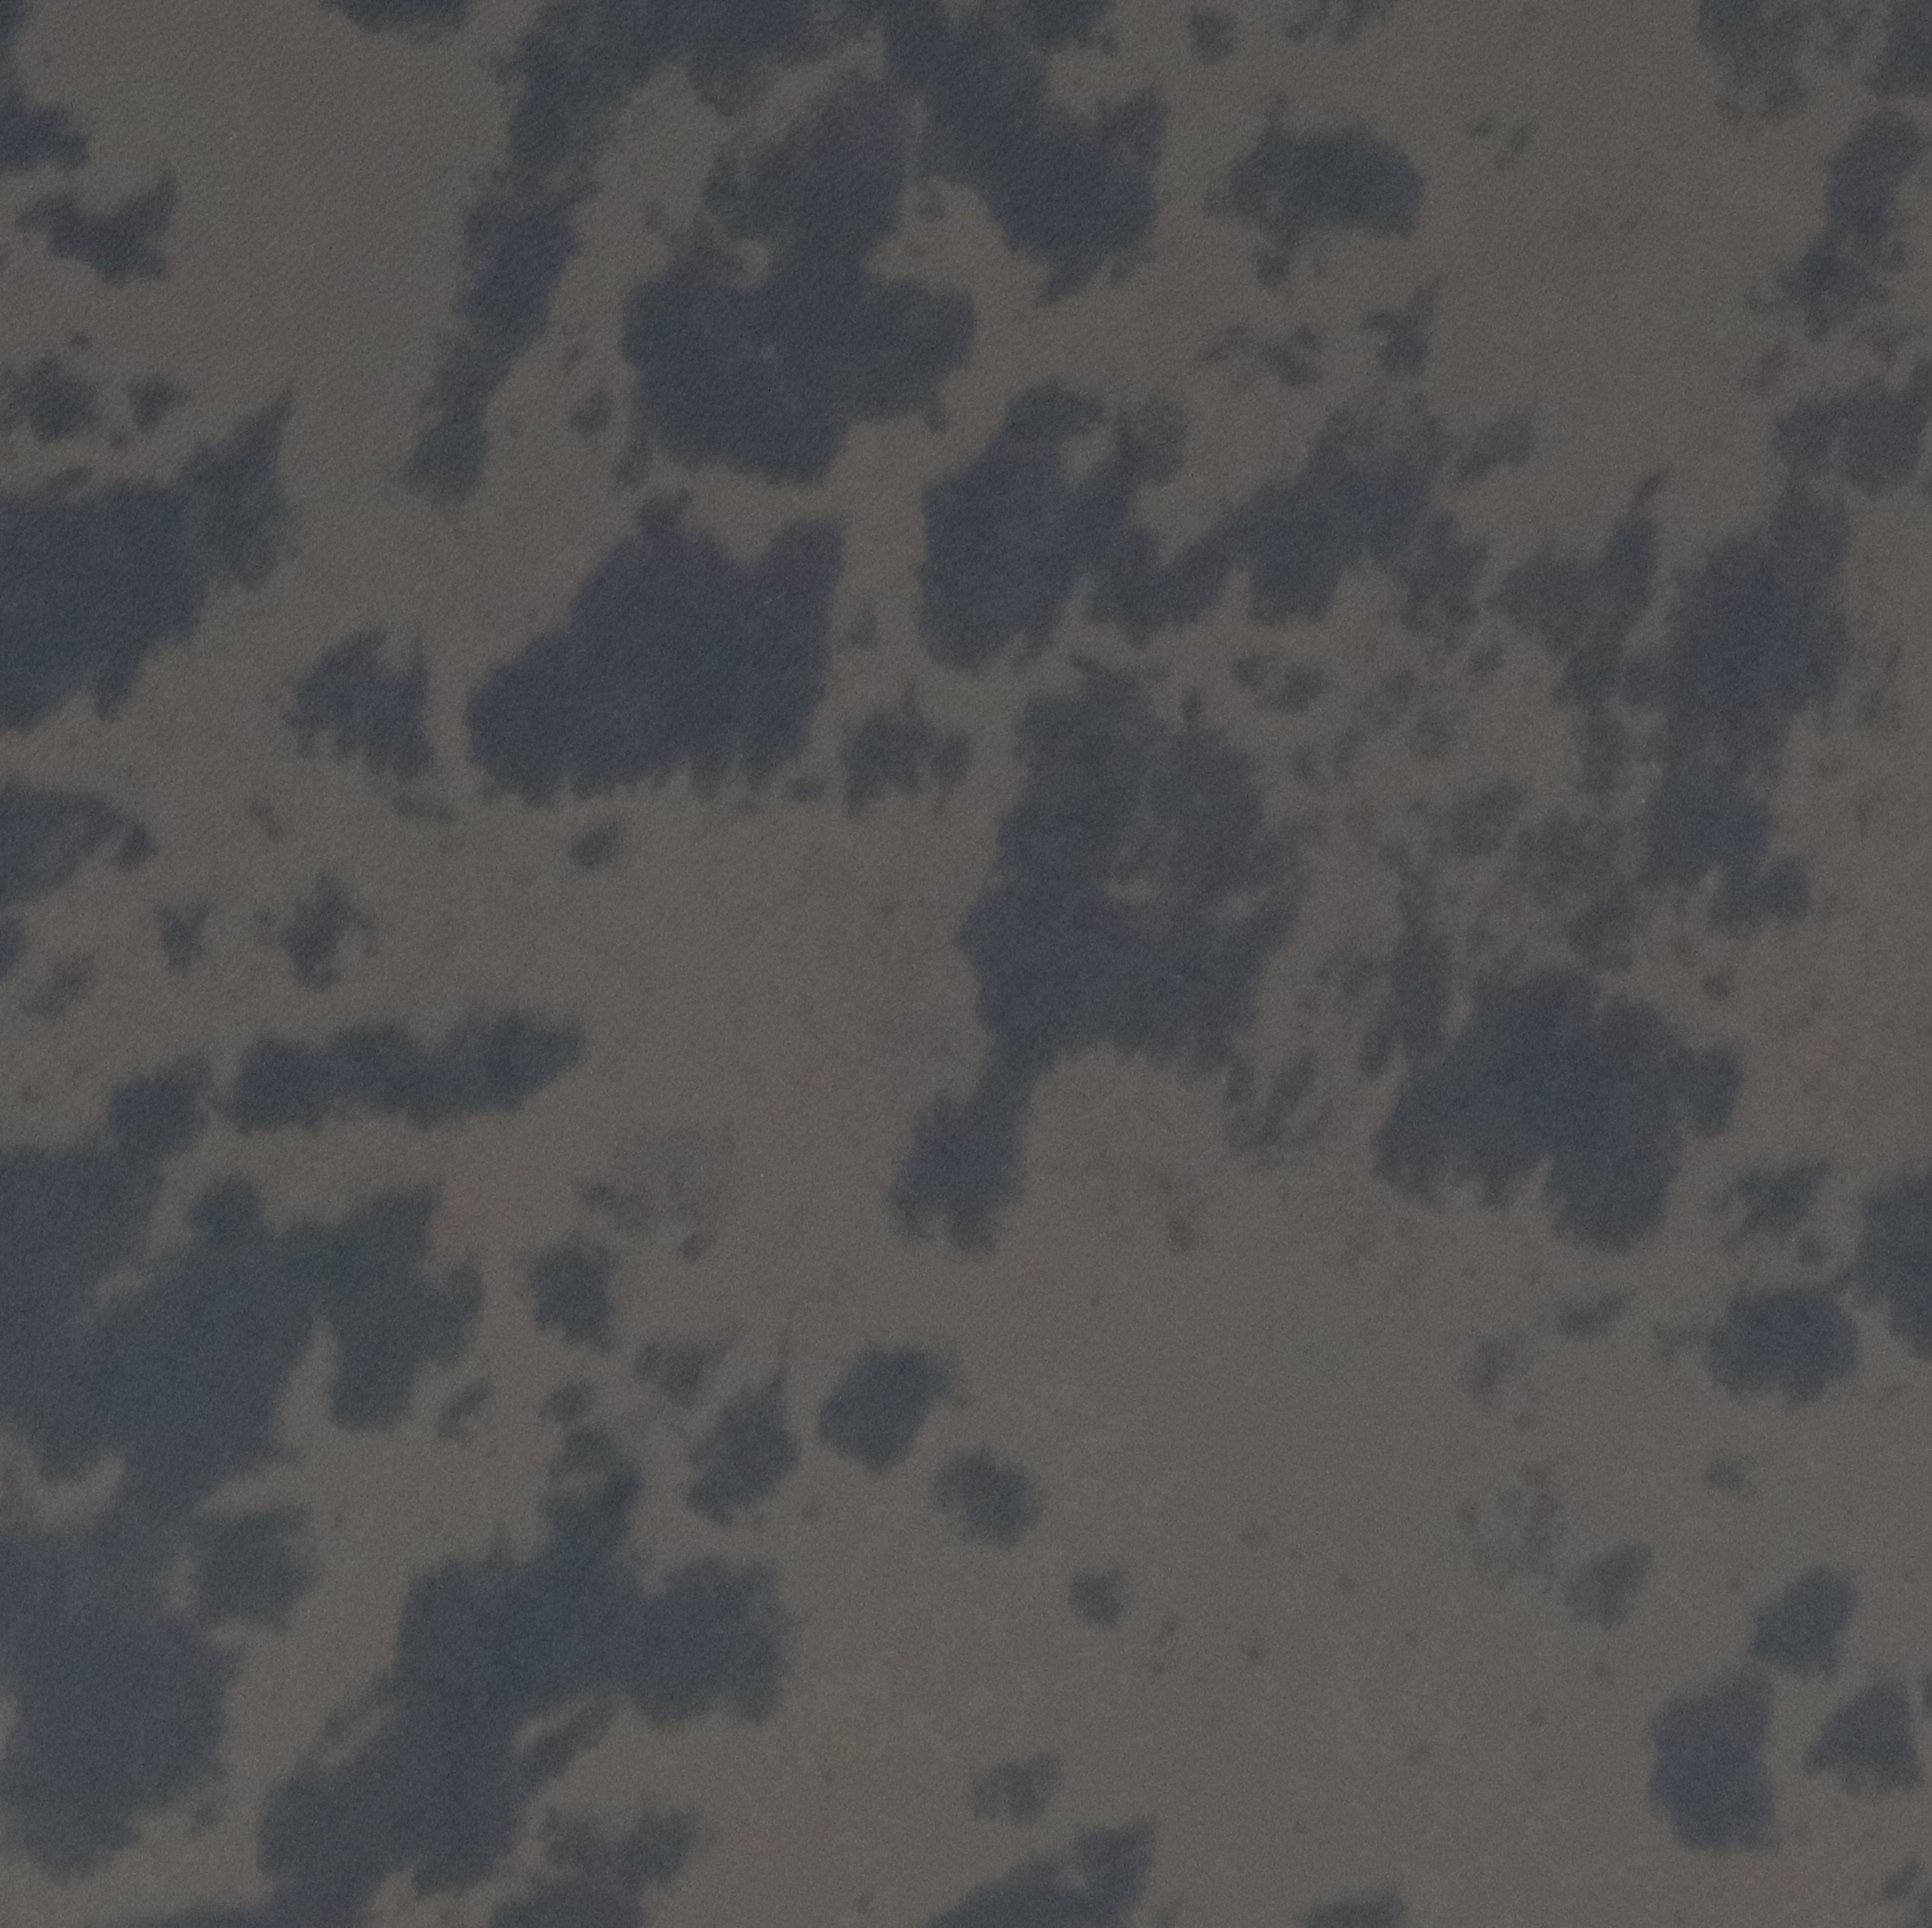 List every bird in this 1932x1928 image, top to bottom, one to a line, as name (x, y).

None